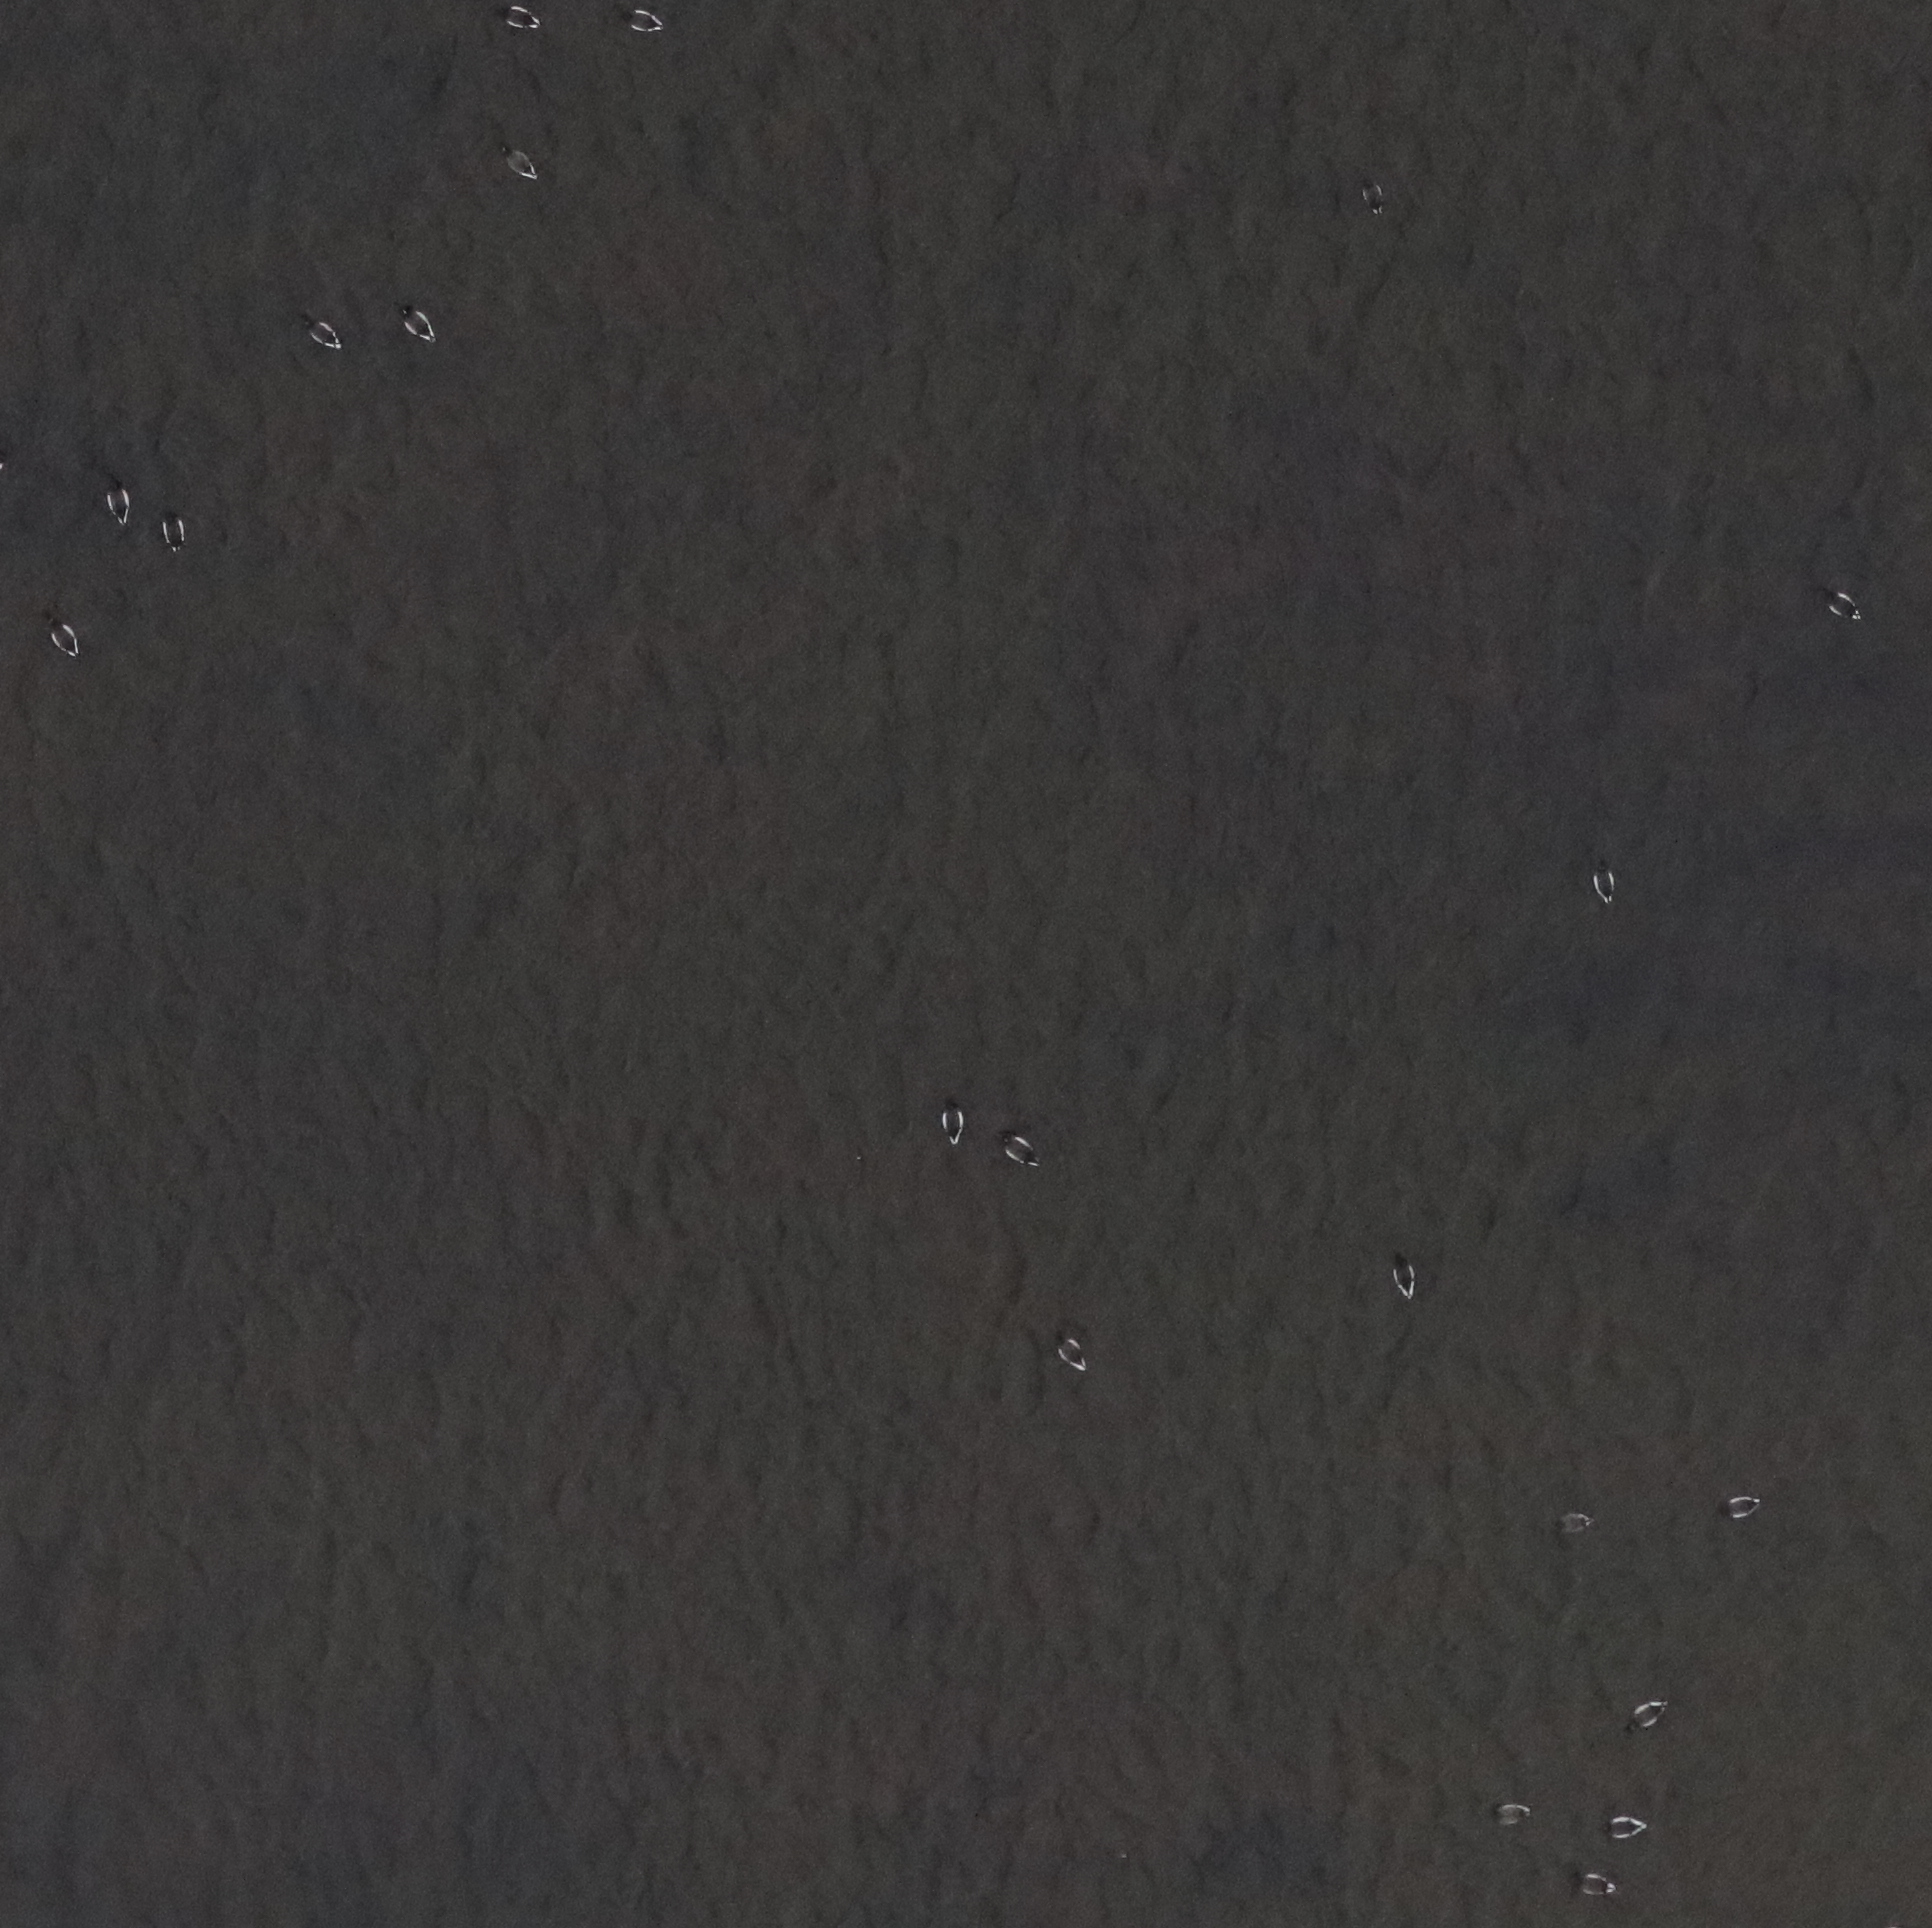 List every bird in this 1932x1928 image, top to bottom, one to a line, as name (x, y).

brant (520, 17)
brant (642, 20)
brant (519, 162)
brant (1373, 196)
brant (417, 324)
brant (322, 332)
brant (119, 501)
brant (172, 530)
brant (1842, 605)
brant (64, 636)
brant (1605, 882)
brant (951, 1122)
brant (1018, 1149)
brant (1404, 1275)
brant (1071, 1351)
brant (1742, 1506)
brant (1574, 1522)
brant (1646, 1714)
brant (1512, 1813)
brant (1624, 1825)
brant (1596, 1884)